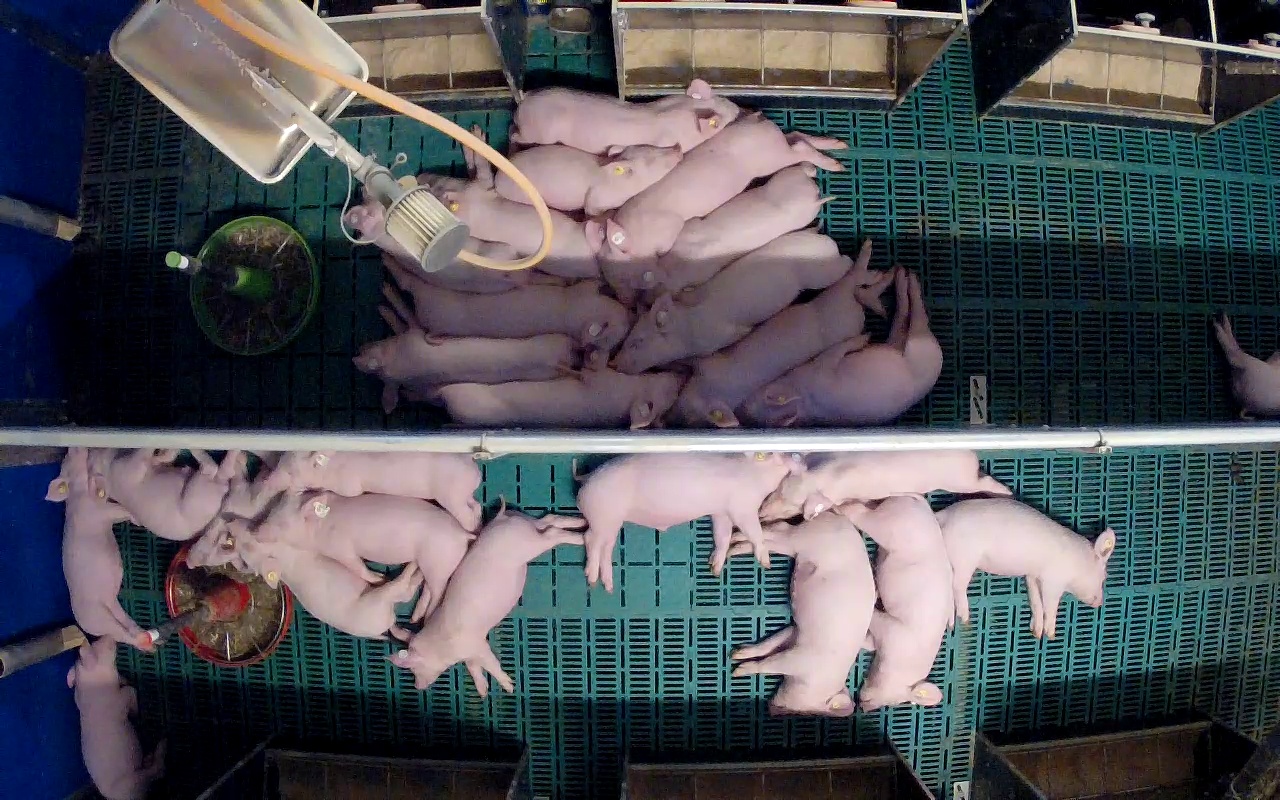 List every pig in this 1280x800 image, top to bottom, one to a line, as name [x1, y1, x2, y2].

pig [510, 78, 751, 156]
pig [584, 108, 848, 308]
pig [417, 121, 619, 287]
pig [494, 143, 683, 222]
pig [629, 161, 839, 319]
pig [338, 184, 568, 295]
pig [607, 219, 888, 375]
pig [662, 236, 899, 430]
pig [381, 253, 638, 372]
pig [737, 265, 946, 427]
pig [349, 282, 584, 416]
pig [1211, 310, 1280, 424]
pig [426, 367, 689, 430]
pig [43, 446, 164, 654]
pig [85, 446, 241, 543]
pig [265, 449, 483, 534]
pig [758, 449, 1016, 520]
pig [571, 450, 790, 593]
pig [186, 451, 287, 573]
pig [253, 486, 479, 626]
pig [384, 492, 589, 699]
pig [832, 493, 953, 712]
pig [932, 496, 1119, 640]
pig [729, 511, 877, 718]
pig [223, 519, 427, 642]
pig [68, 636, 168, 798]